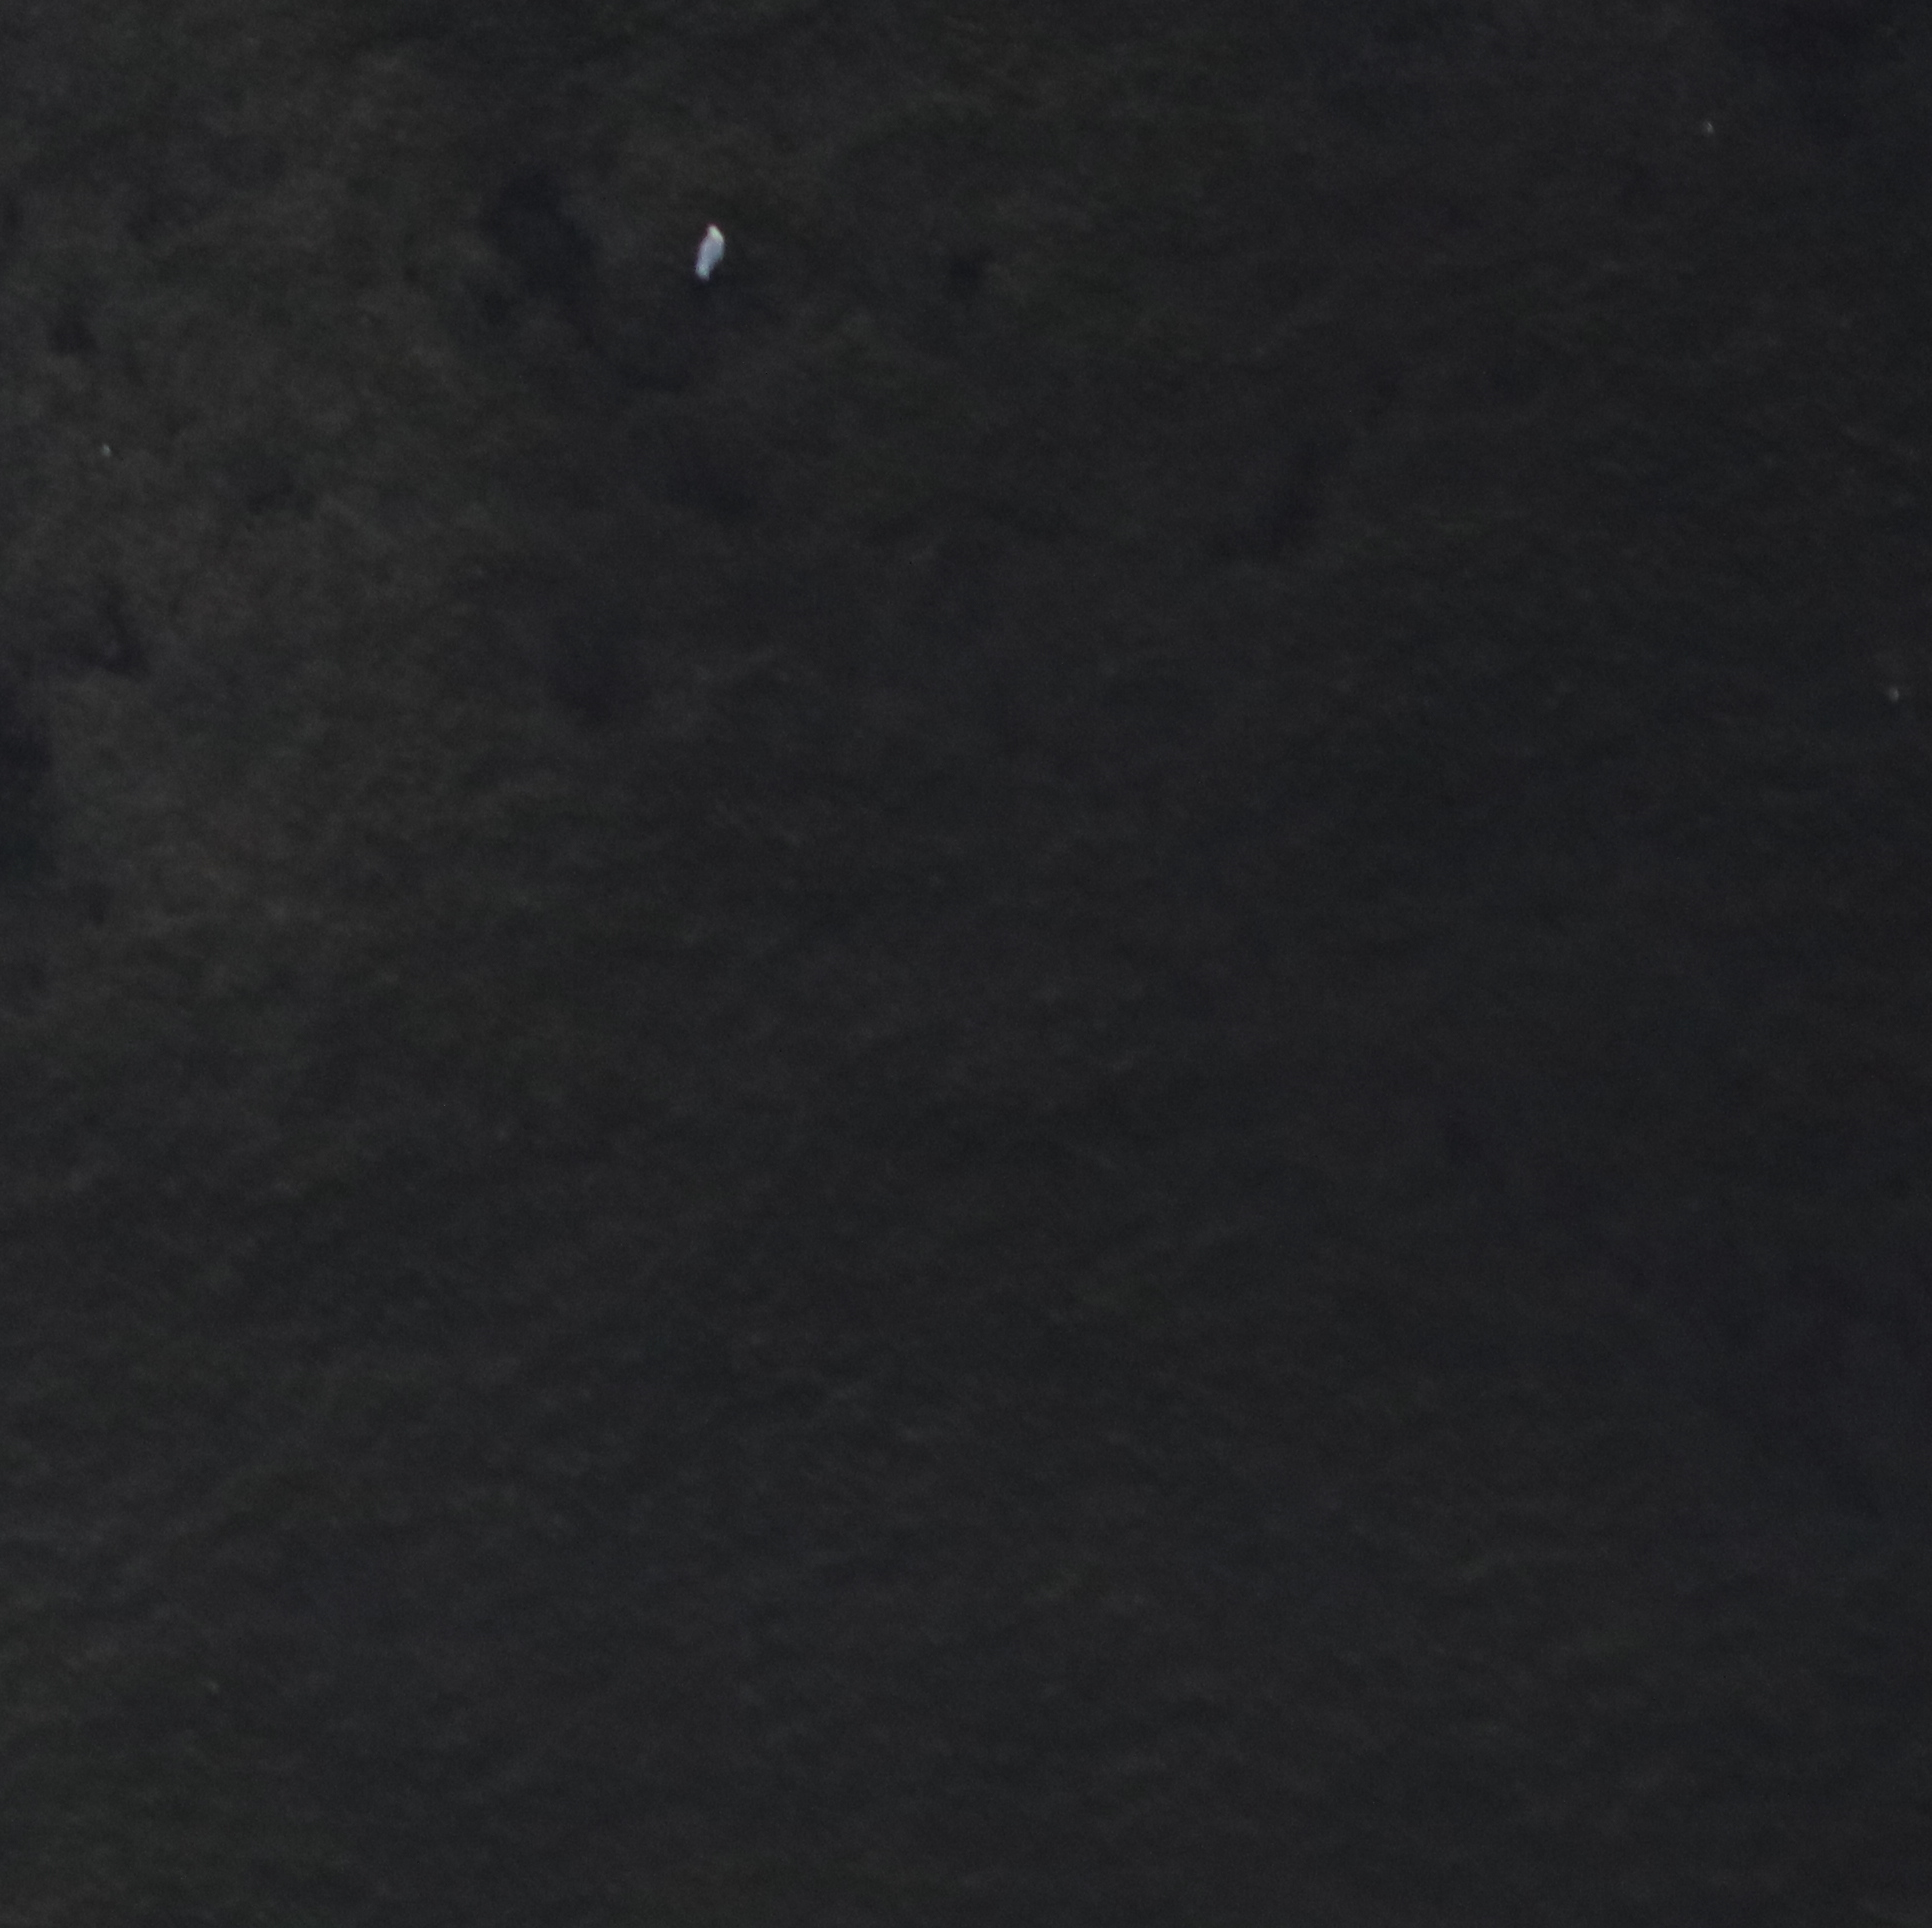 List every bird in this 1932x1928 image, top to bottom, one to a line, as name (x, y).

gull (709, 254)